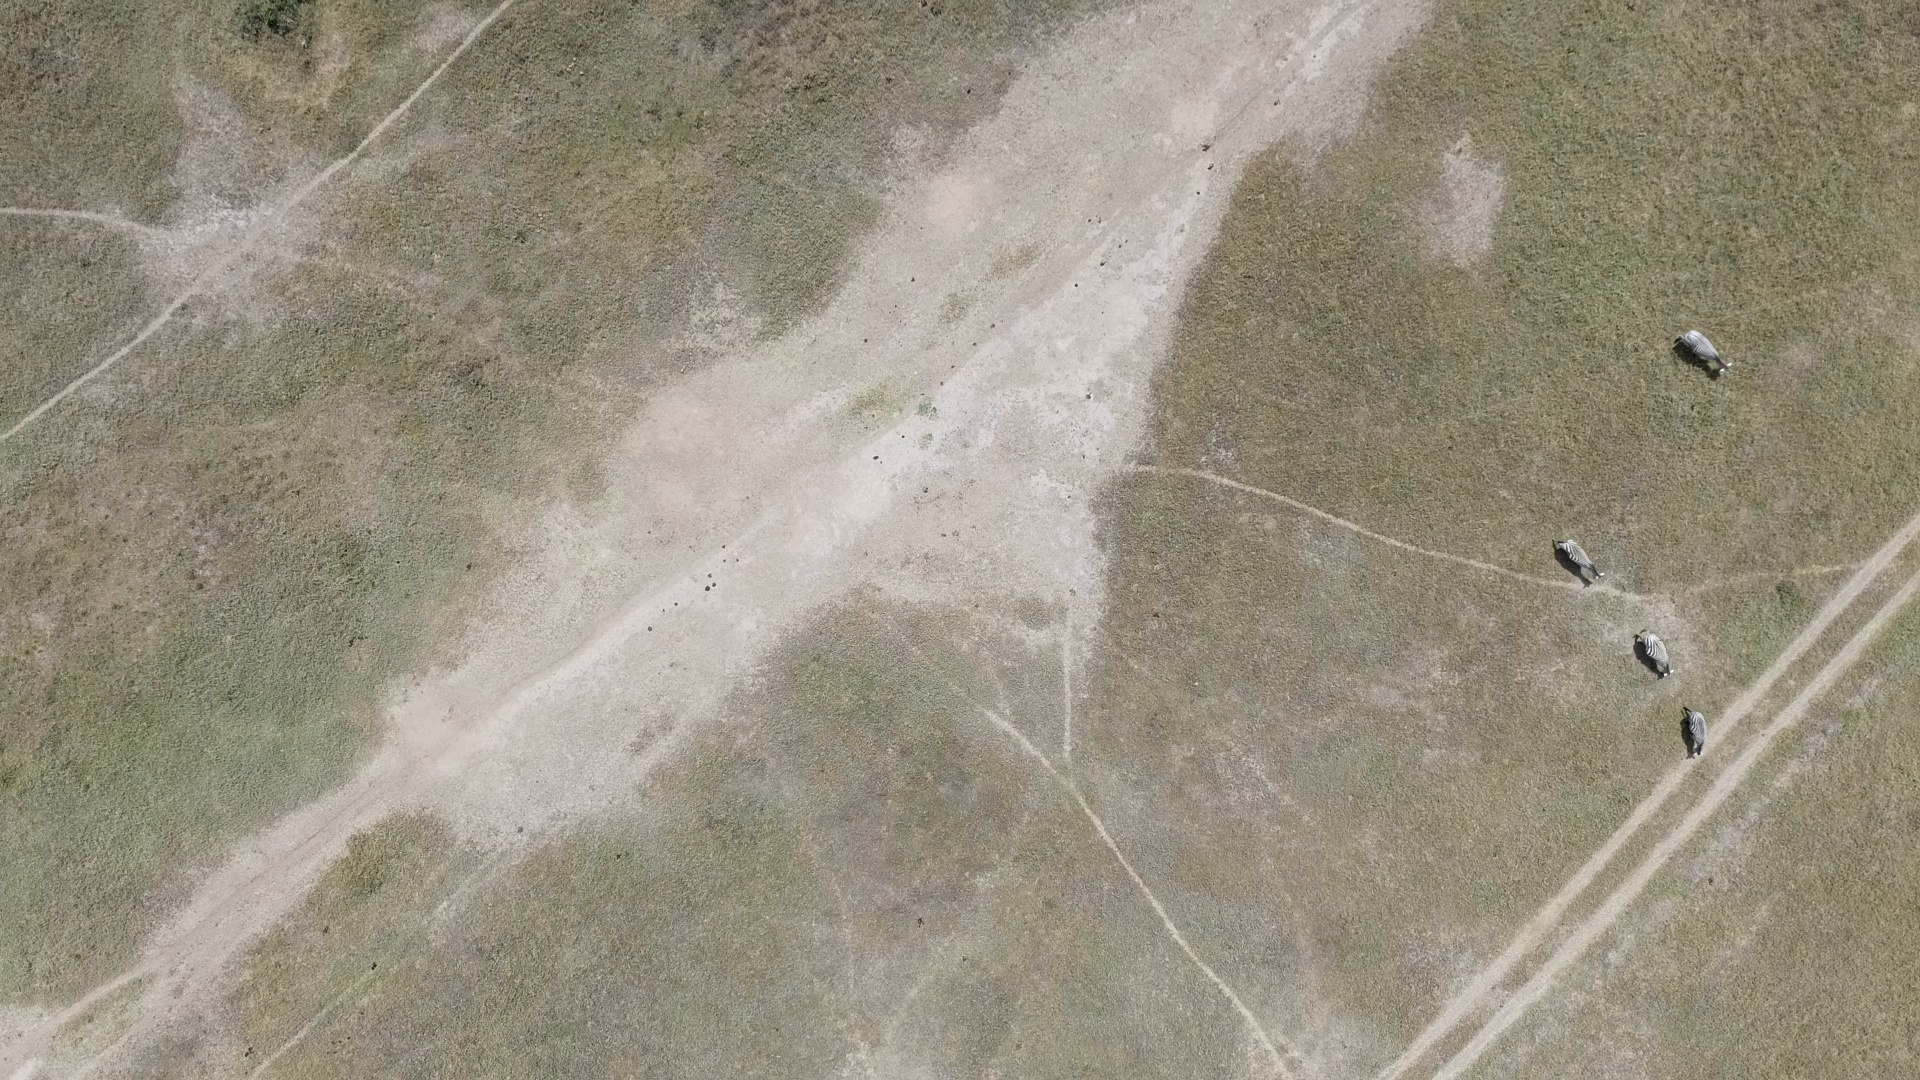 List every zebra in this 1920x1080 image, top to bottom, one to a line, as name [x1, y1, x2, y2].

zebra [1677, 330, 1728, 374]
zebra [1558, 540, 1602, 580]
zebra [1640, 631, 1673, 676]
zebra [1685, 711, 1707, 758]